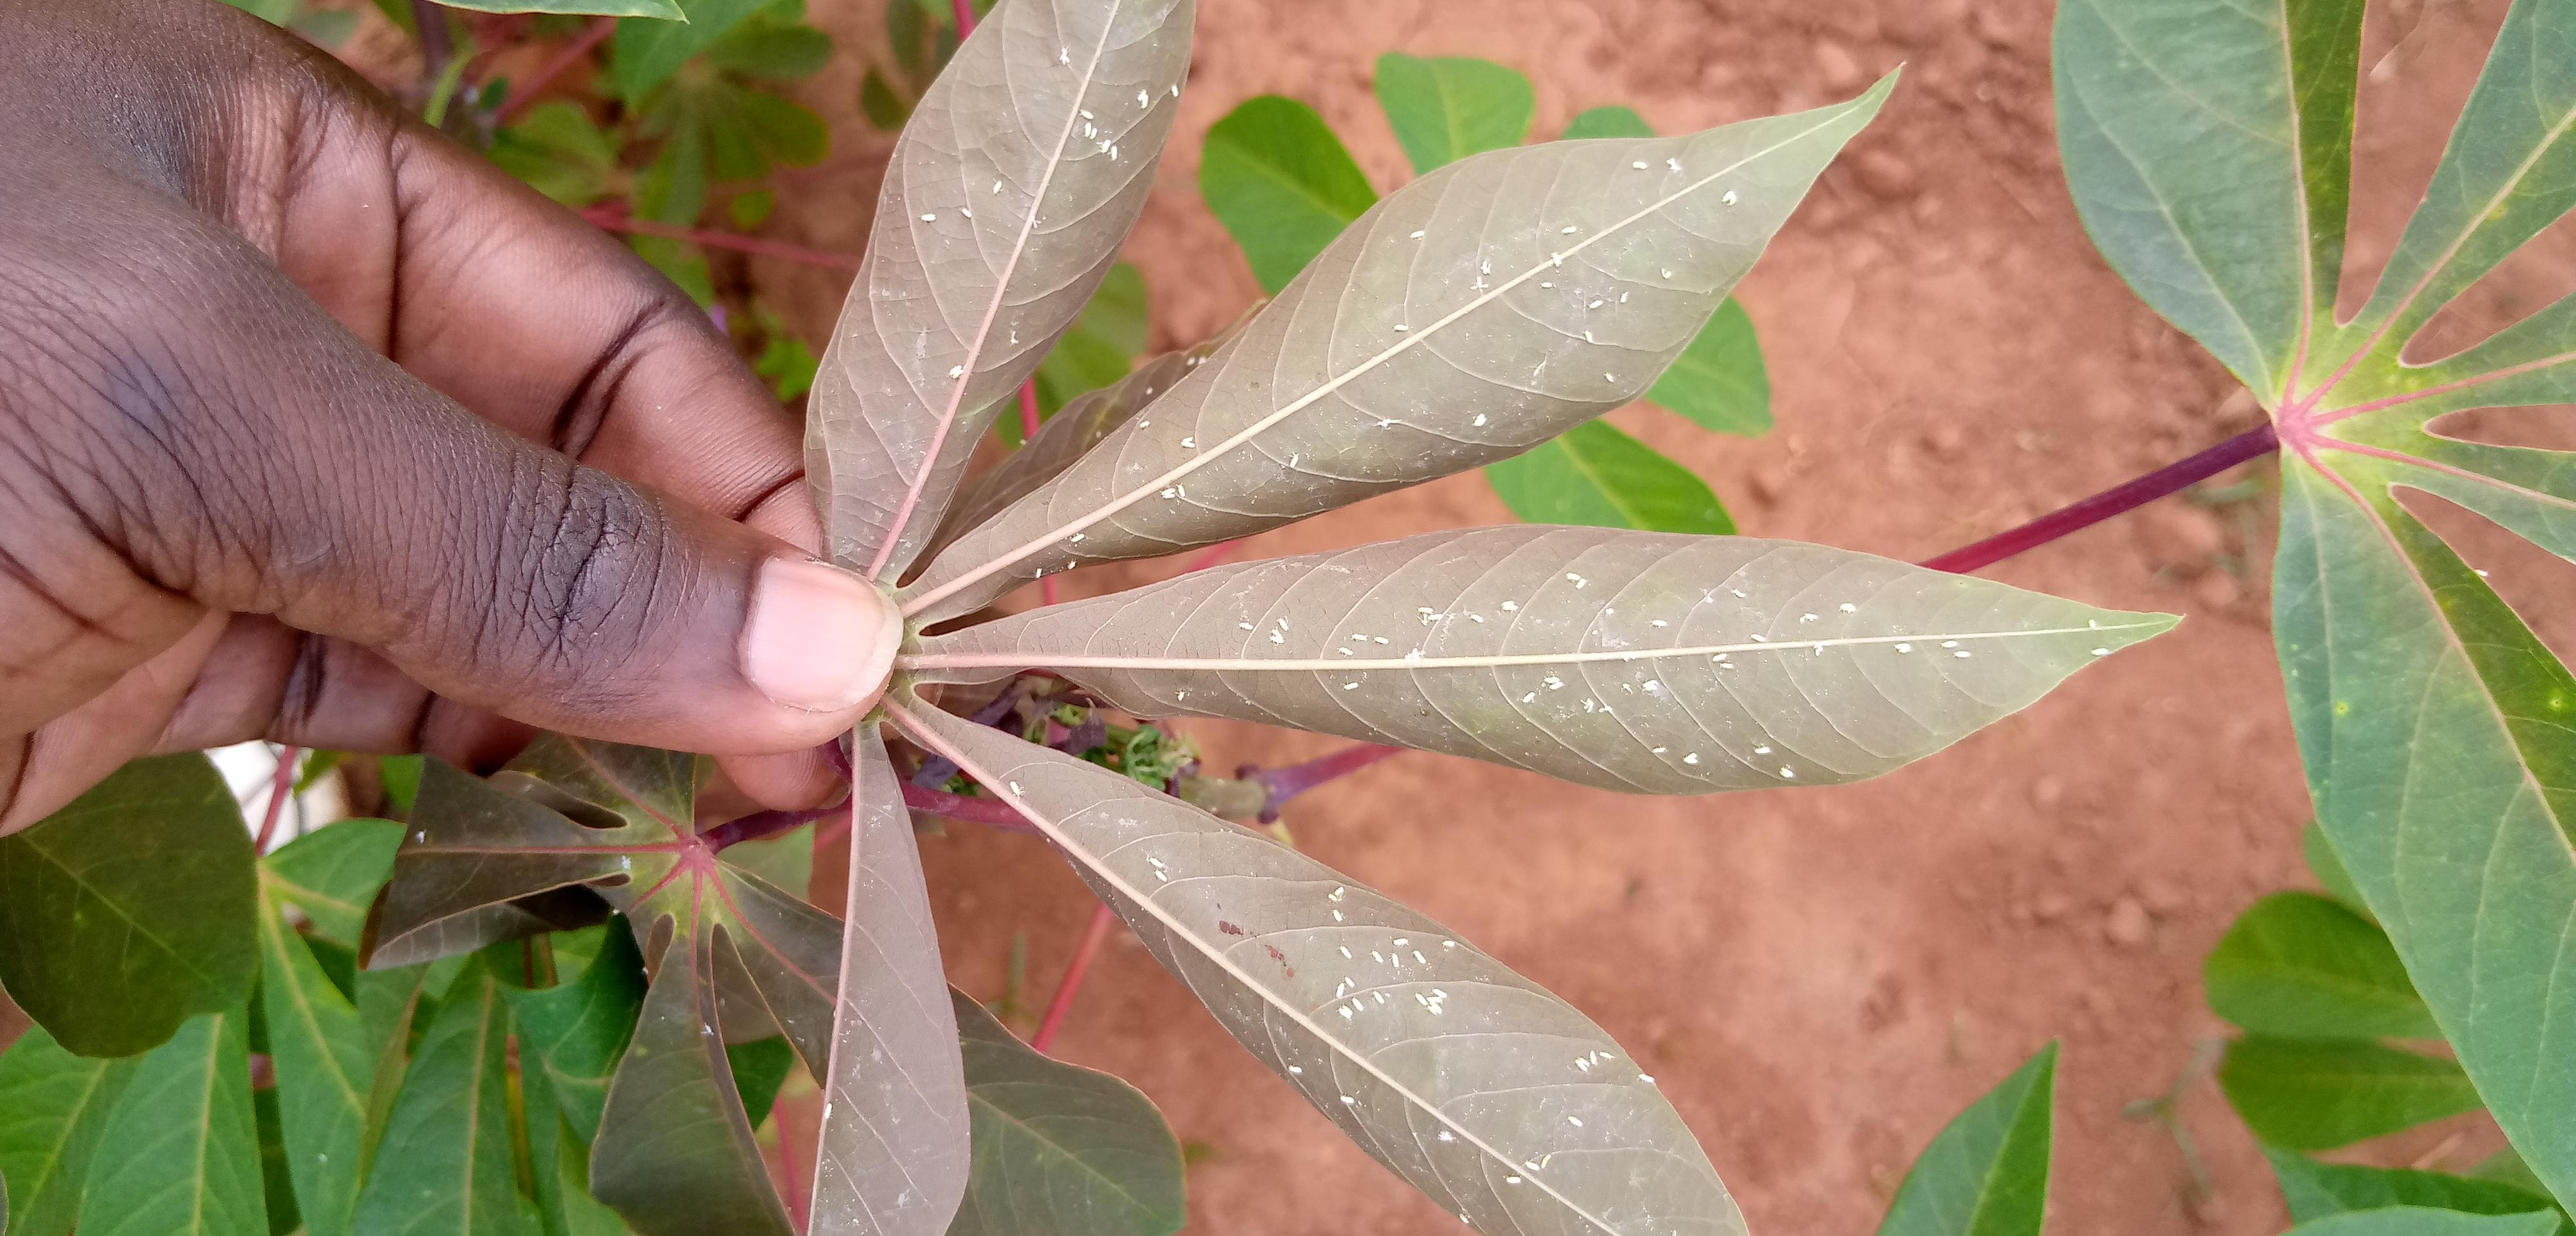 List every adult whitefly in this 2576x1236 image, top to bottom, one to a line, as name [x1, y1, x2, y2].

whitefly [1056, 44, 1075, 68]
whitefly [1170, 83, 1184, 100]
whitefly [1136, 88, 1149, 102]
whitefly [1141, 93, 1150, 111]
whitefly [1079, 108, 1097, 122]
whitefly [1083, 121, 1093, 139]
whitefly [1088, 126, 1099, 142]
whitefly [1100, 138, 1113, 156]
whitefly [1110, 144, 1120, 163]
whitefly [1665, 155, 1684, 174]
whitefly [1627, 160, 1650, 173]
whitefly [990, 178, 1005, 198]
whitefly [1721, 189, 1736, 204]
whitefly [1727, 194, 1738, 208]
whitefly [959, 206, 975, 221]
whitefly [917, 212, 940, 224]
whitefly [1559, 225, 1580, 237]
whitefly [1408, 227, 1428, 241]
whitefly [1549, 250, 1565, 269]
whitefly [1480, 258, 1493, 277]
whitefly [1658, 265, 1673, 282]
whitefly [1468, 274, 1492, 295]
whitefly [1539, 279, 1555, 291]
whitefly [1617, 289, 1631, 307]
whitefly [1586, 298, 1605, 311]
whitefly [1390, 323, 1411, 333]
whitefly [1583, 328, 1596, 346]
whitefly [949, 363, 964, 377]
whitefly [952, 368, 965, 380]
whitefly [1602, 369, 1616, 386]
whitefly [1472, 411, 1486, 427]
whitefly [1479, 416, 1488, 427]
whitefly [1137, 418, 1151, 431]
whitefly [1175, 434, 1202, 451]
whitefly [1287, 450, 1301, 470]
whitefly [1177, 482, 1189, 500]
whitefly [1160, 487, 1177, 496]
whitefly [1162, 492, 1178, 500]
whitefly [1070, 532, 1086, 545]
whitefly [1065, 559, 1079, 572]
whitefly [1034, 565, 1046, 580]
whitefly [1564, 570, 1582, 581]
whitefly [1575, 576, 1588, 592]
whitefly [1499, 599, 1517, 606]
whitefly [1837, 601, 1859, 615]
whitefly [1416, 604, 1436, 614]
whitefly [1500, 605, 1520, 613]
whitefly [1804, 610, 1821, 623]
whitefly [1467, 612, 1486, 625]
whitefly [1426, 613, 1444, 621]
whitefly [2087, 615, 2099, 630]
whitefly [1276, 616, 1291, 632]
whitefly [1648, 619, 1669, 629]
whitefly [1236, 621, 1256, 633]
whitefly [1270, 627, 1285, 639]
whitefly [1748, 631, 1767, 644]
whitefly [1350, 632, 1369, 643]
whitefly [1372, 633, 1391, 646]
whitefly [1269, 635, 1287, 645]
whitefly [1938, 639, 1960, 650]
whitefly [1892, 642, 1912, 649]
whitefly [1336, 645, 1357, 657]
whitefly [2088, 646, 2110, 657]
whitefly [1897, 647, 1913, 655]
whitefly [1951, 648, 1973, 661]
whitefly [1711, 651, 1728, 664]
whitefly [1718, 661, 1734, 671]
whitefly [1542, 675, 1561, 684]
whitefly [1642, 678, 1659, 688]
whitefly [1341, 680, 1362, 692]
whitefly [1548, 680, 1566, 691]
whitefly [1644, 684, 1658, 693]
whitefly [1175, 688, 1188, 704]
whitefly [1520, 688, 1539, 706]
whitefly [1578, 696, 1595, 716]
whitefly [1752, 744, 1772, 757]
whitefly [1651, 744, 1669, 755]
whitefly [1680, 751, 1700, 769]
whitefly [1777, 765, 1795, 781]
whitefly [1009, 779, 1023, 798]
whitefly [1148, 855, 1166, 868]
whitefly [1152, 868, 1171, 884]
whitefly [1333, 885, 1347, 897]
whitefly [1327, 892, 1338, 904]
whitefly [1331, 907, 1346, 923]
whitefly [1390, 937, 1410, 948]
whitefly [1439, 937, 1458, 950]
whitefly [1338, 943, 1356, 961]
whitefly [1412, 948, 1428, 966]
whitefly [1369, 948, 1385, 965]
whitefly [1389, 951, 1402, 969]
whitefly [1343, 975, 1356, 990]
whitefly [1334, 979, 1347, 999]
whitefly [1430, 987, 1448, 999]
whitefly [1371, 988, 1387, 1006]
whitefly [1413, 991, 1429, 1007]
whitefly [1426, 995, 1444, 1002]
whitefly [1350, 996, 1367, 1013]
whitefly [1429, 1002, 1445, 1016]
whitefly [1341, 1003, 1355, 1016]
whitefly [1426, 1004, 1439, 1016]
whitefly [1338, 1007, 1353, 1020]
whitefly [1587, 1048, 1600, 1067]
whitefly [1598, 1049, 1615, 1062]
whitefly [1577, 1055, 1592, 1067]
whitefly [1573, 1058, 1590, 1072]
whitefly [1286, 1063, 1305, 1076]
whitefly [1636, 1071, 1656, 1085]
whitefly [1337, 1093, 1358, 1106]
whitefly [823, 1101, 833, 1120]
whitefly [1565, 1114, 1586, 1130]
whitefly [1523, 1160, 1540, 1173]
whitefly [1504, 1175, 1523, 1186]
whitefly [1457, 1212, 1472, 1226]